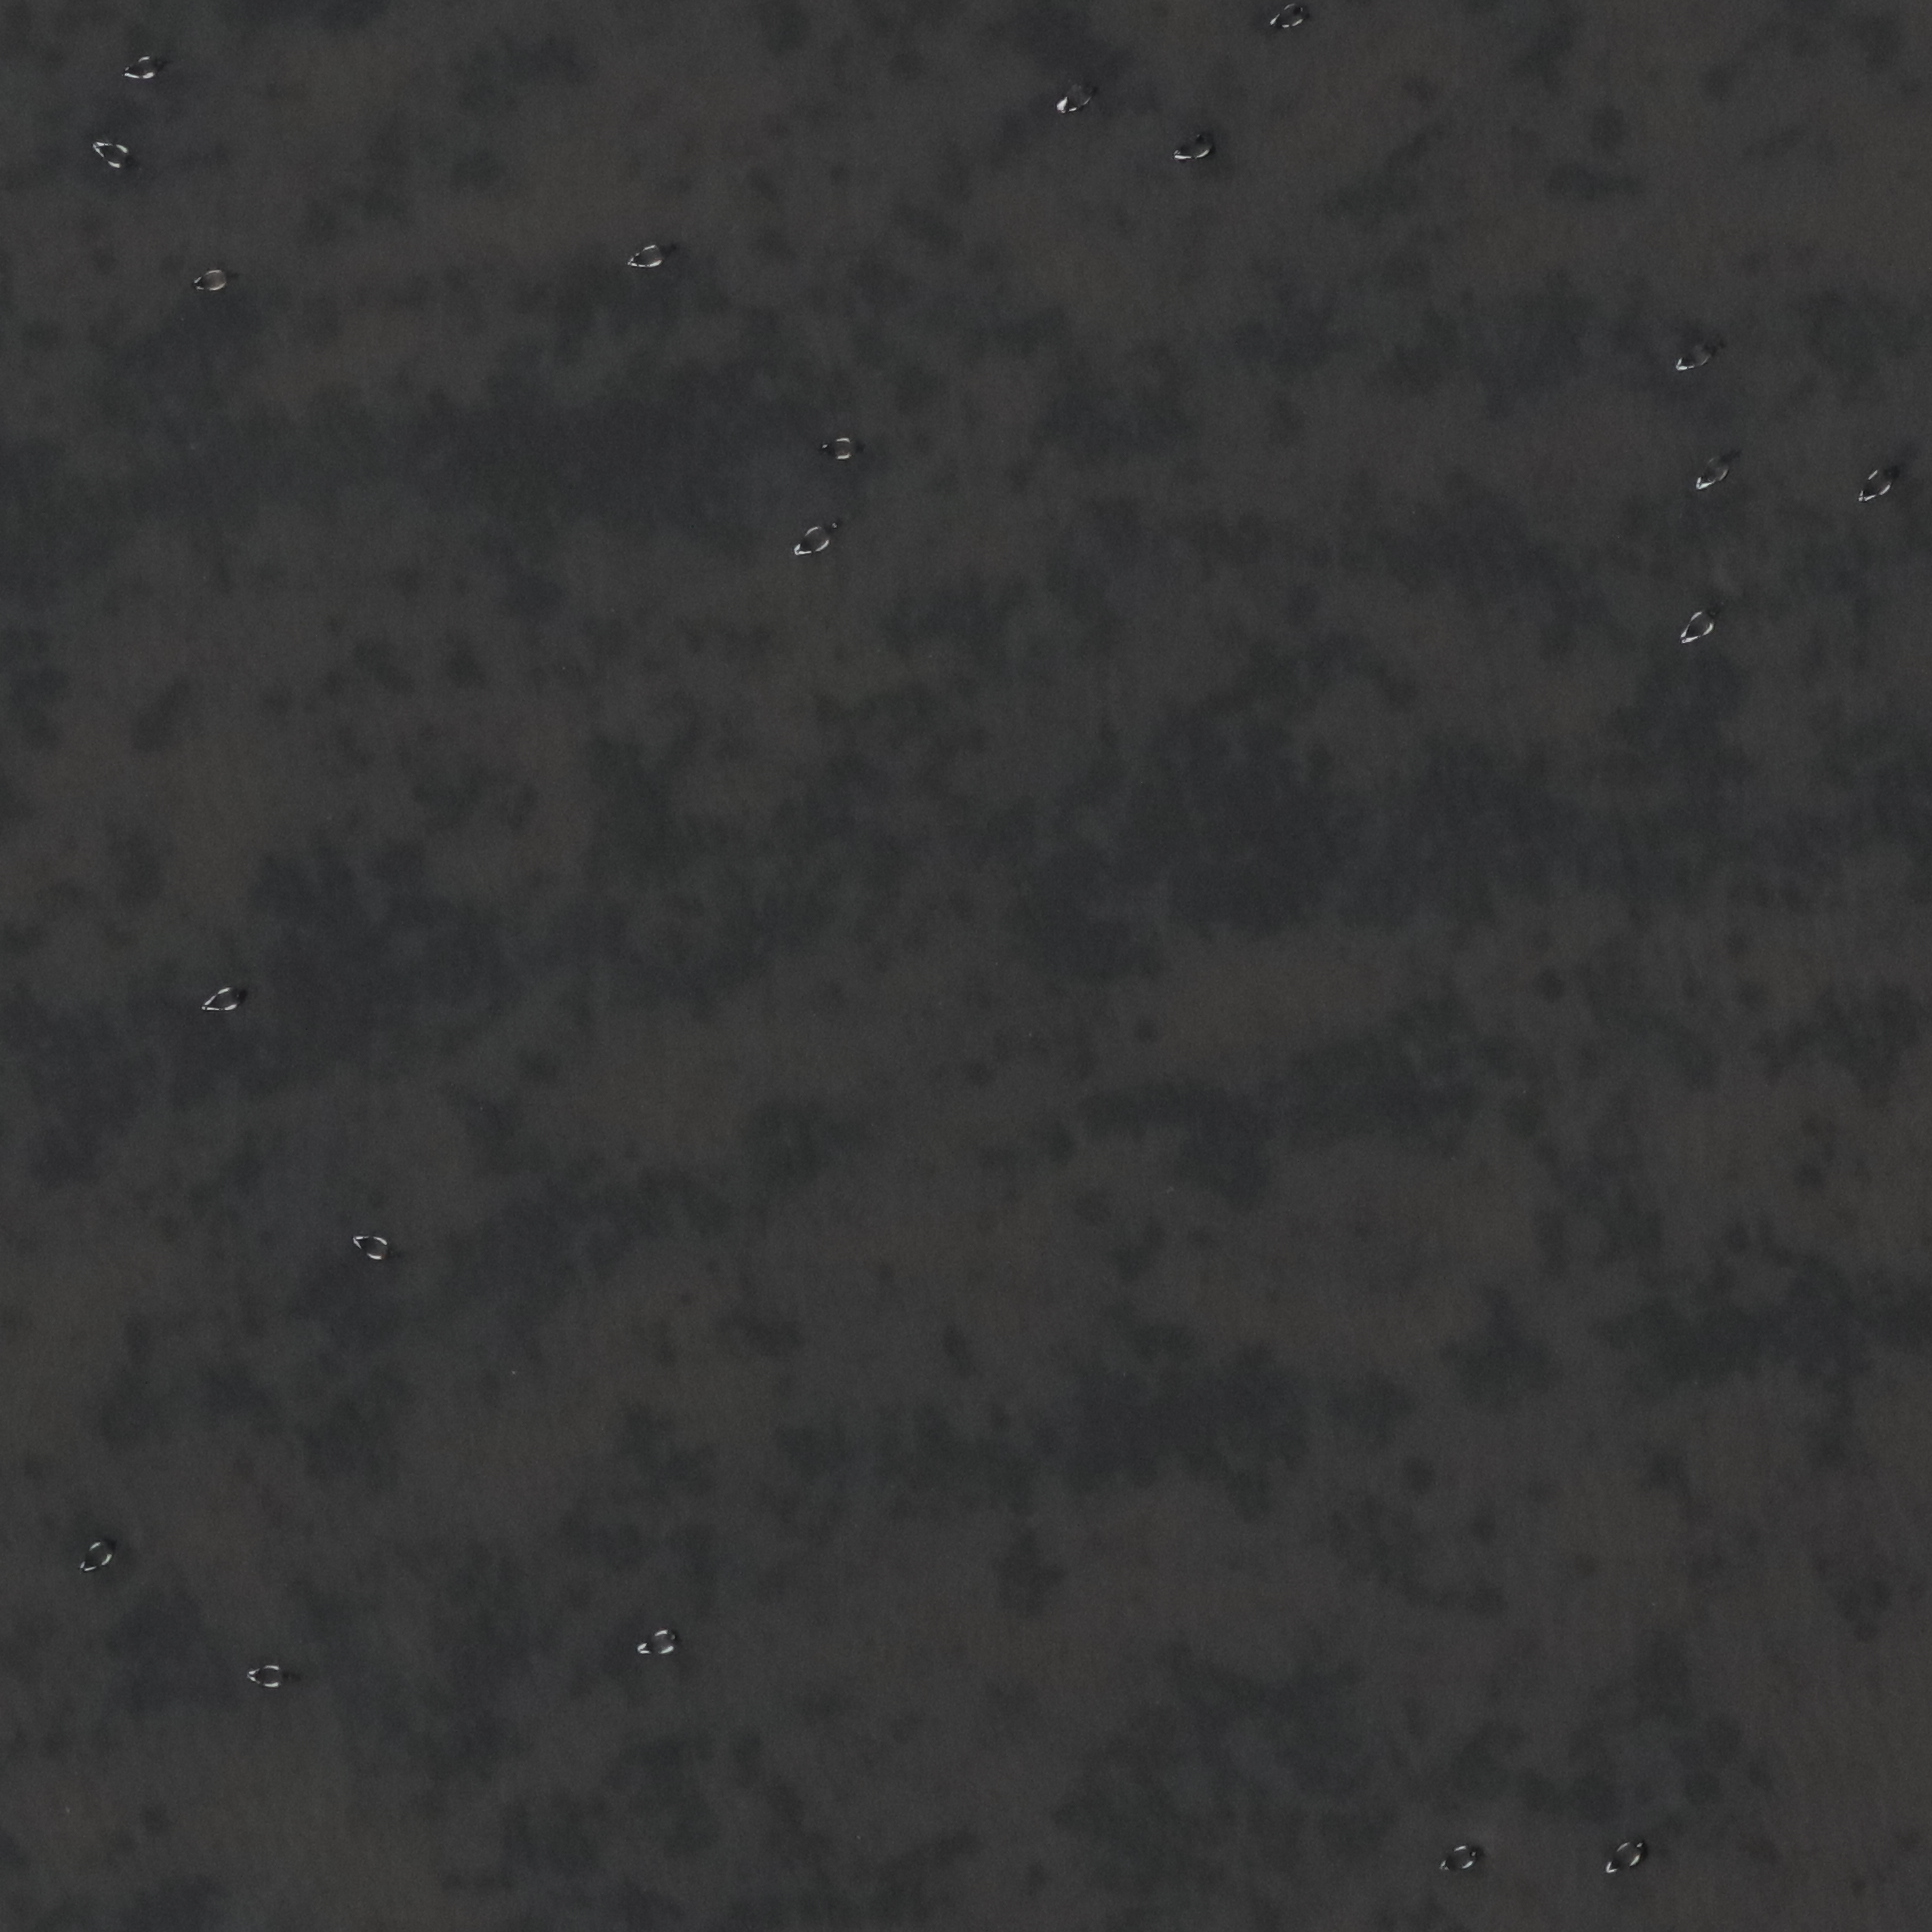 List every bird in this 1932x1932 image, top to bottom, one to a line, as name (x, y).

brant (1292, 19)
brant (143, 67)
brant (1075, 101)
brant (1194, 149)
brant (113, 154)
brant (650, 256)
brant (214, 280)
brant (1699, 355)
brant (841, 446)
brant (1714, 474)
brant (1878, 485)
brant (816, 538)
brant (1699, 624)
brant (224, 999)
brant (373, 1247)
brant (99, 1554)
brant (660, 1641)
brant (271, 1676)
brant (1626, 1856)
brant (1462, 1857)